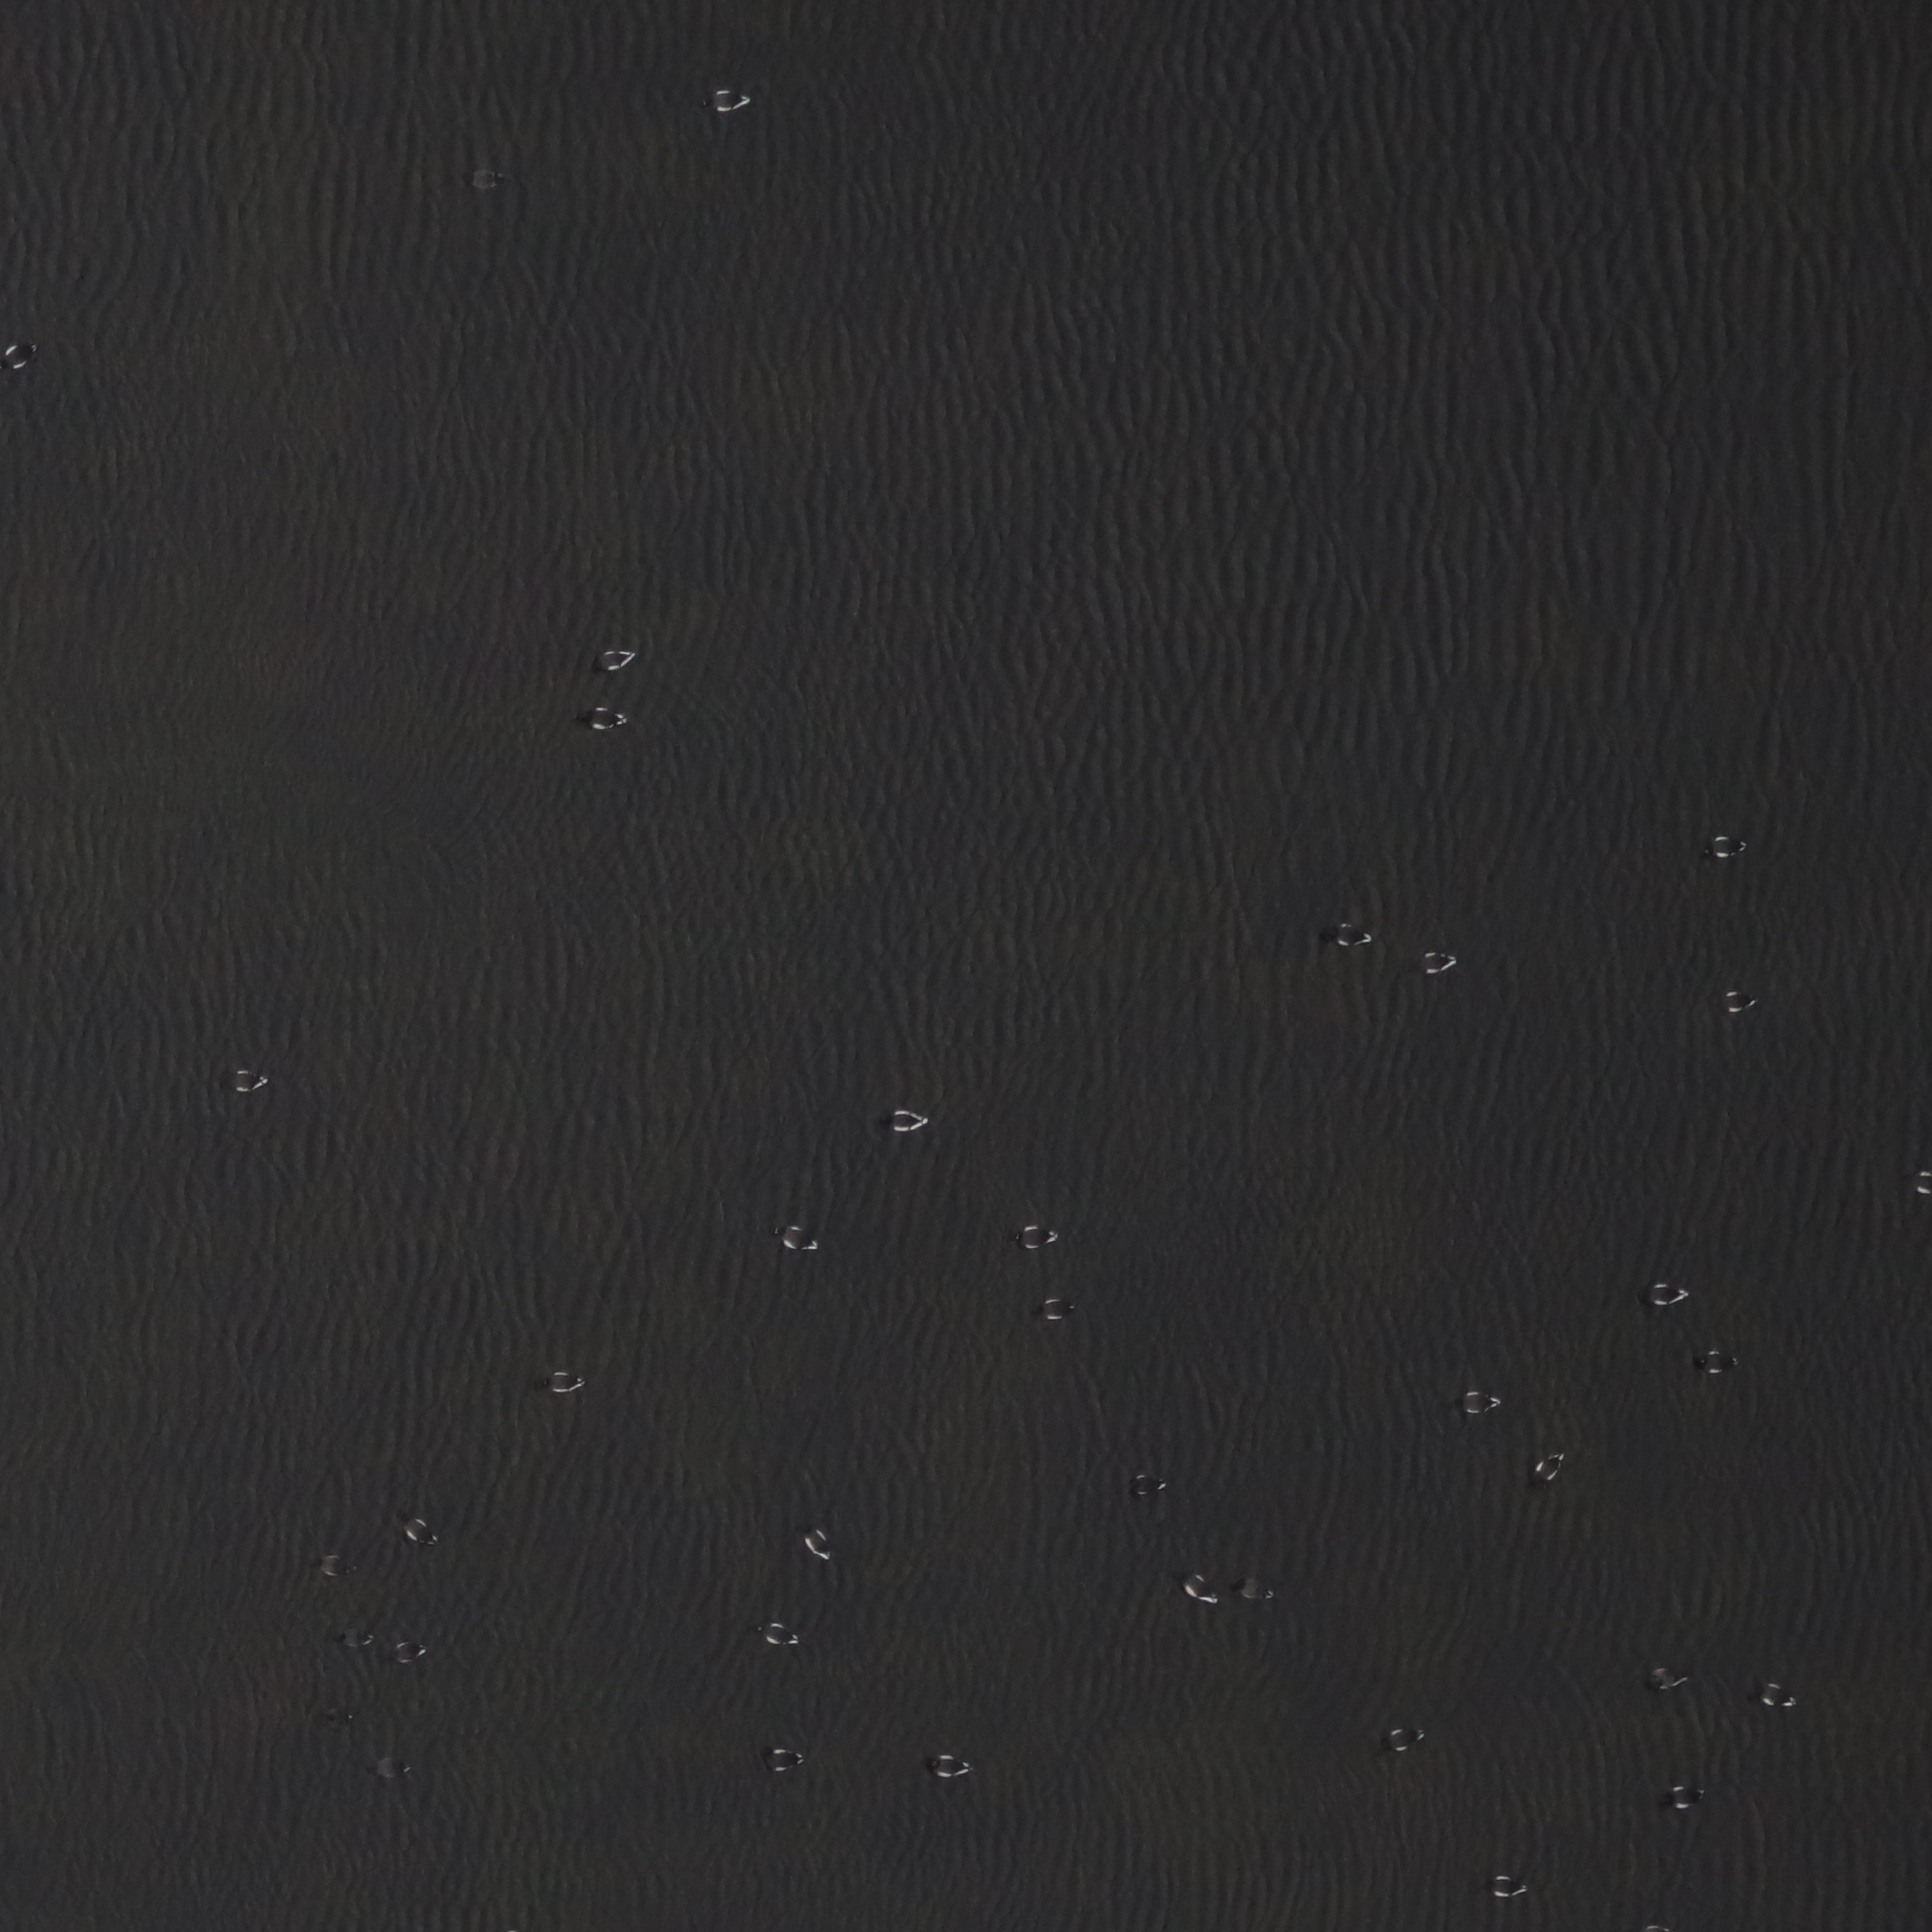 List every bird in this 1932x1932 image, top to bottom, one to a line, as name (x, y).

brant (726, 101)
brant (486, 179)
brant (15, 356)
brant (612, 660)
brant (603, 719)
brant (1723, 847)
brant (1349, 936)
brant (1434, 961)
brant (1743, 1000)
brant (248, 1080)
brant (903, 1120)
brant (1930, 1182)
brant (1033, 1234)
brant (795, 1238)
brant (1664, 1293)
brant (1053, 1307)
brant (1713, 1361)
brant (561, 1381)
brant (1477, 1401)
brant (1549, 1467)
brant (1145, 1485)
brant (418, 1531)
brant (818, 1542)
brant (333, 1565)
brant (1195, 1588)
brant (1254, 1590)
brant (779, 1633)
brant (357, 1640)
brant (407, 1651)
brant (1665, 1679)
brant (1774, 1695)
brant (335, 1714)
brant (1401, 1738)
brant (781, 1758)
brant (946, 1764)
brant (391, 1771)
brant (1684, 1794)
brant (1506, 1887)